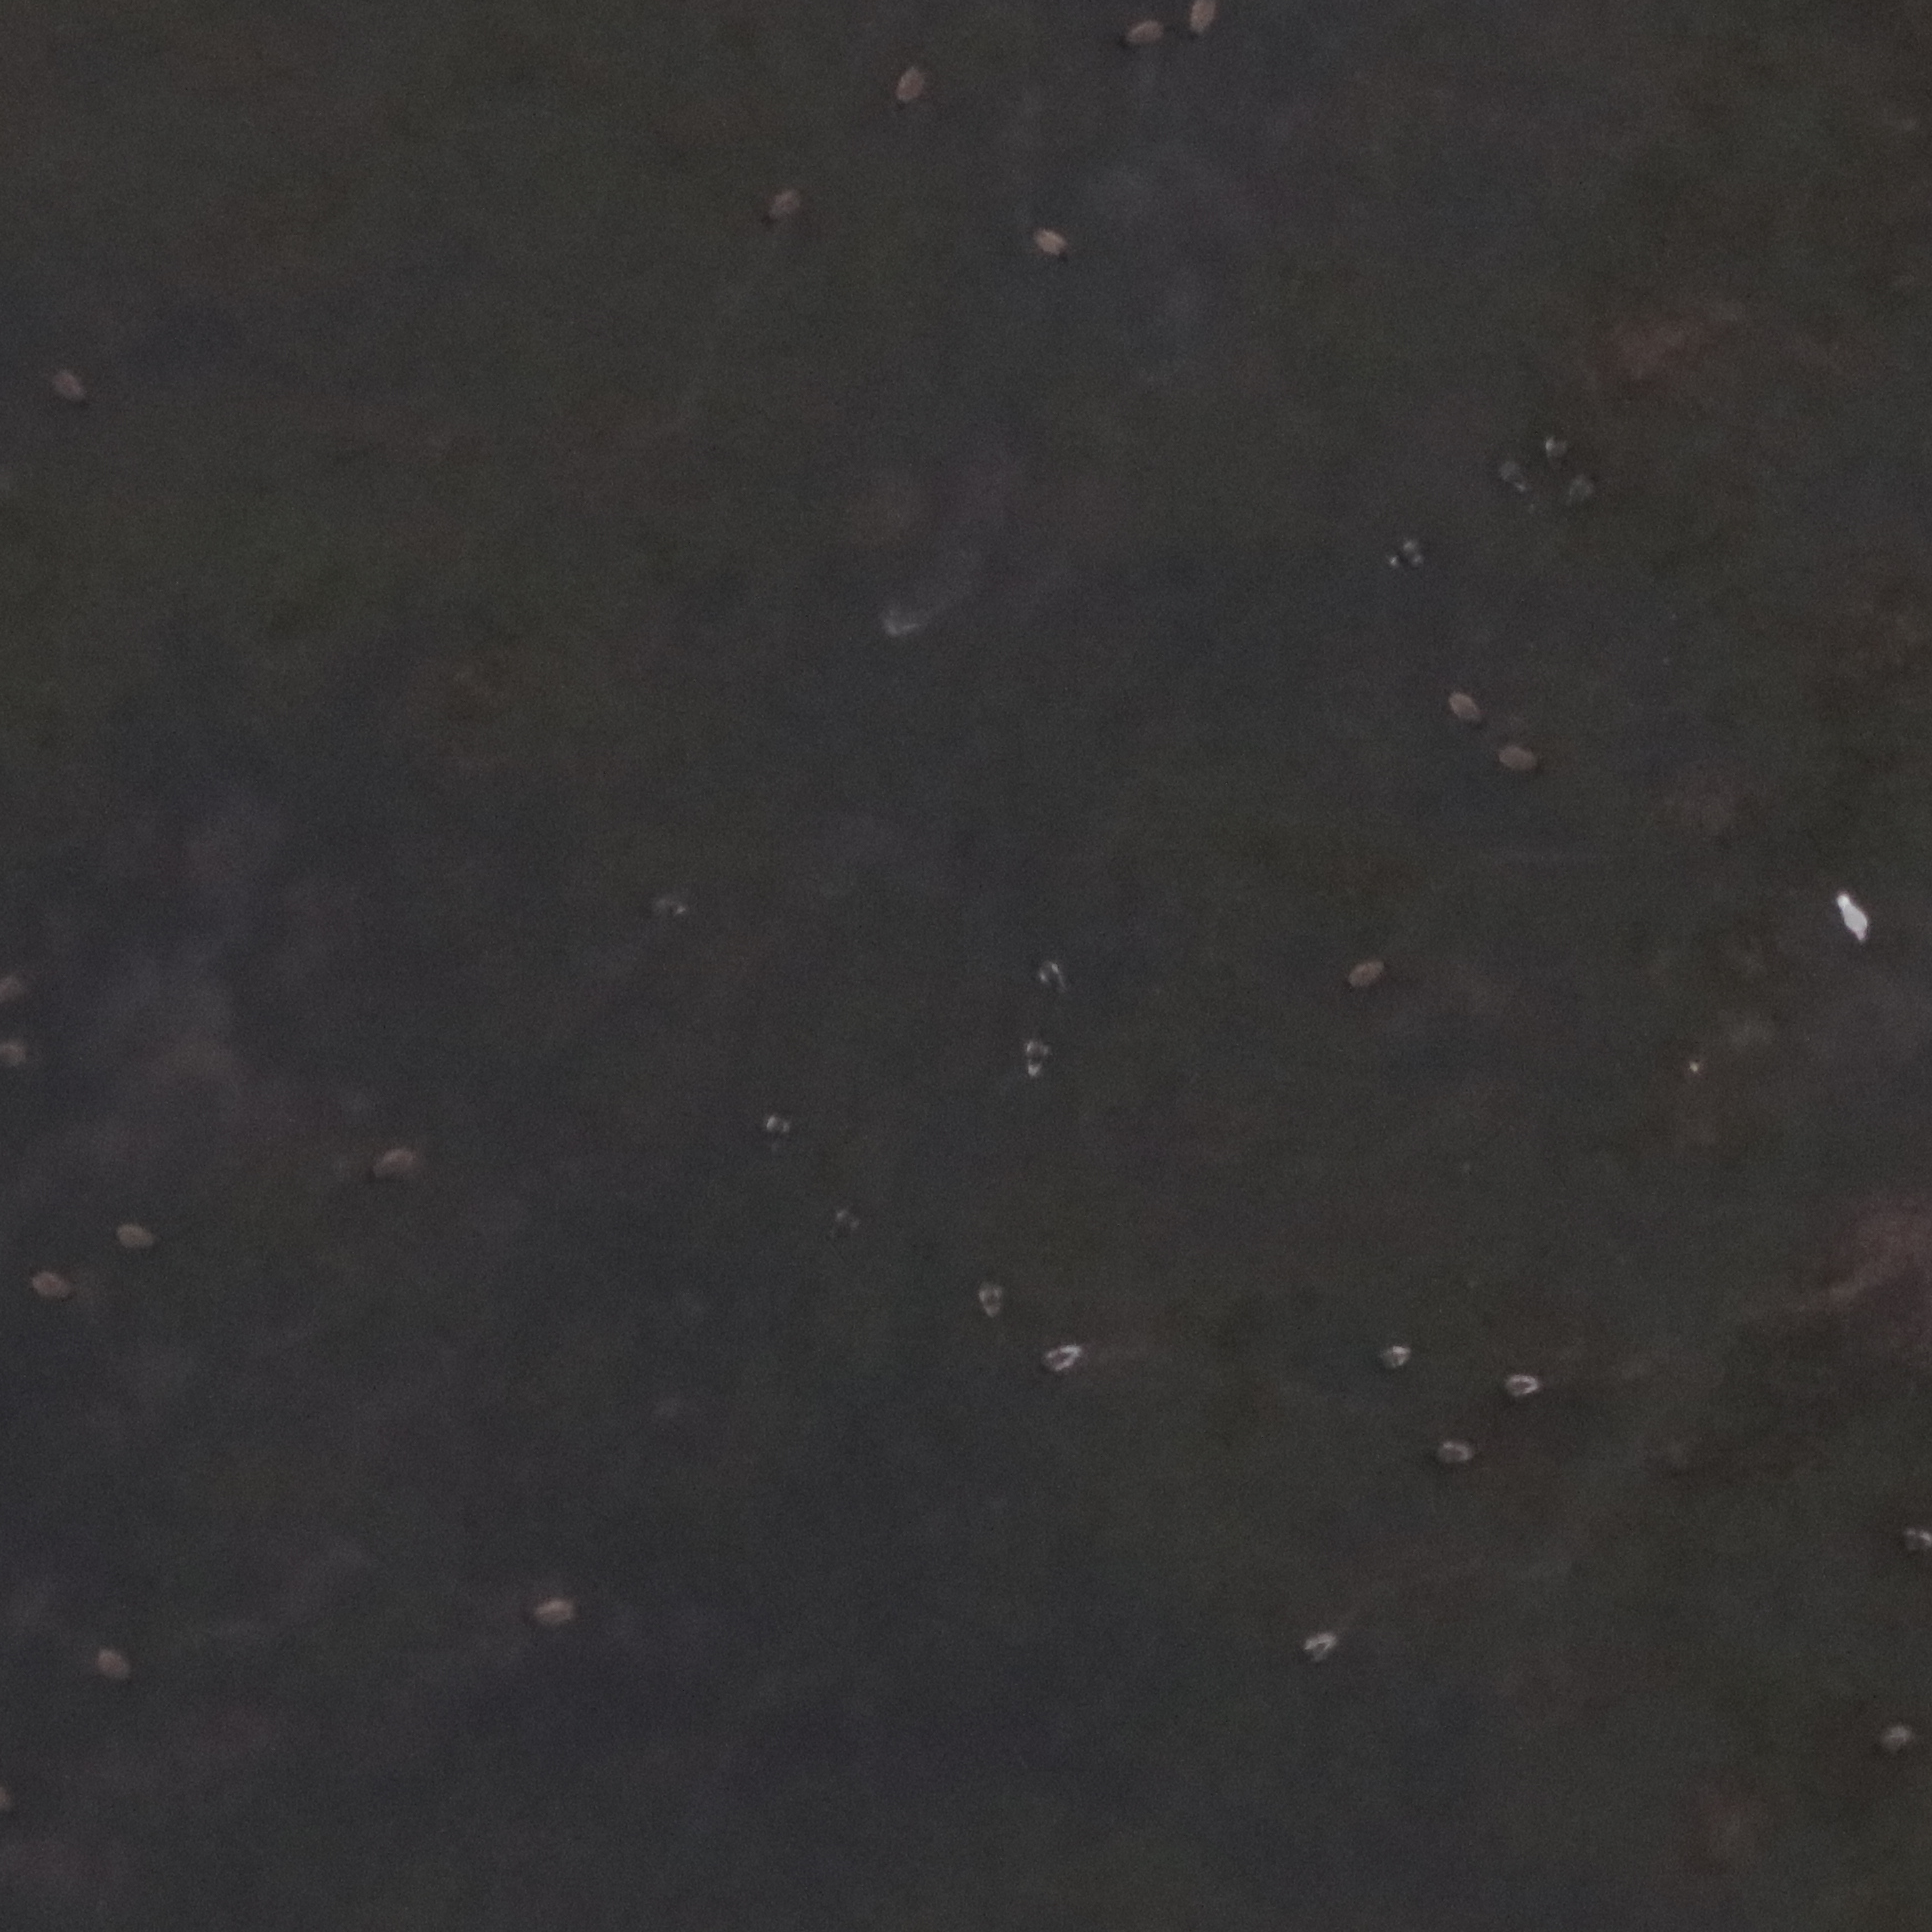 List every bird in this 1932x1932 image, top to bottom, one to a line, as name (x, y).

Canada goose (1203, 13)
Canada goose (1145, 34)
Canada goose (912, 88)
Canada goose (783, 205)
Canada goose (1051, 244)
Canada goose (69, 390)
brant (1556, 452)
brant (1507, 475)
brant (1576, 494)
brant (1408, 561)
Canada goose (1464, 707)
Canada goose (1519, 762)
brant (669, 909)
gull (1855, 917)
brant (1049, 977)
Canada goose (1369, 978)
Canada goose (9, 991)
Canada goose (11, 1054)
brant (1036, 1055)
brant (771, 1127)
Canada goose (396, 1168)
brant (850, 1223)
Canada goose (135, 1238)
Canada goose (50, 1285)
brant (991, 1299)
brant (1060, 1359)
brant (1394, 1360)
brant (1522, 1386)
Canada goose (1452, 1455)
Canada goose (554, 1612)
brant (1319, 1647)
Canada goose (120, 1665)